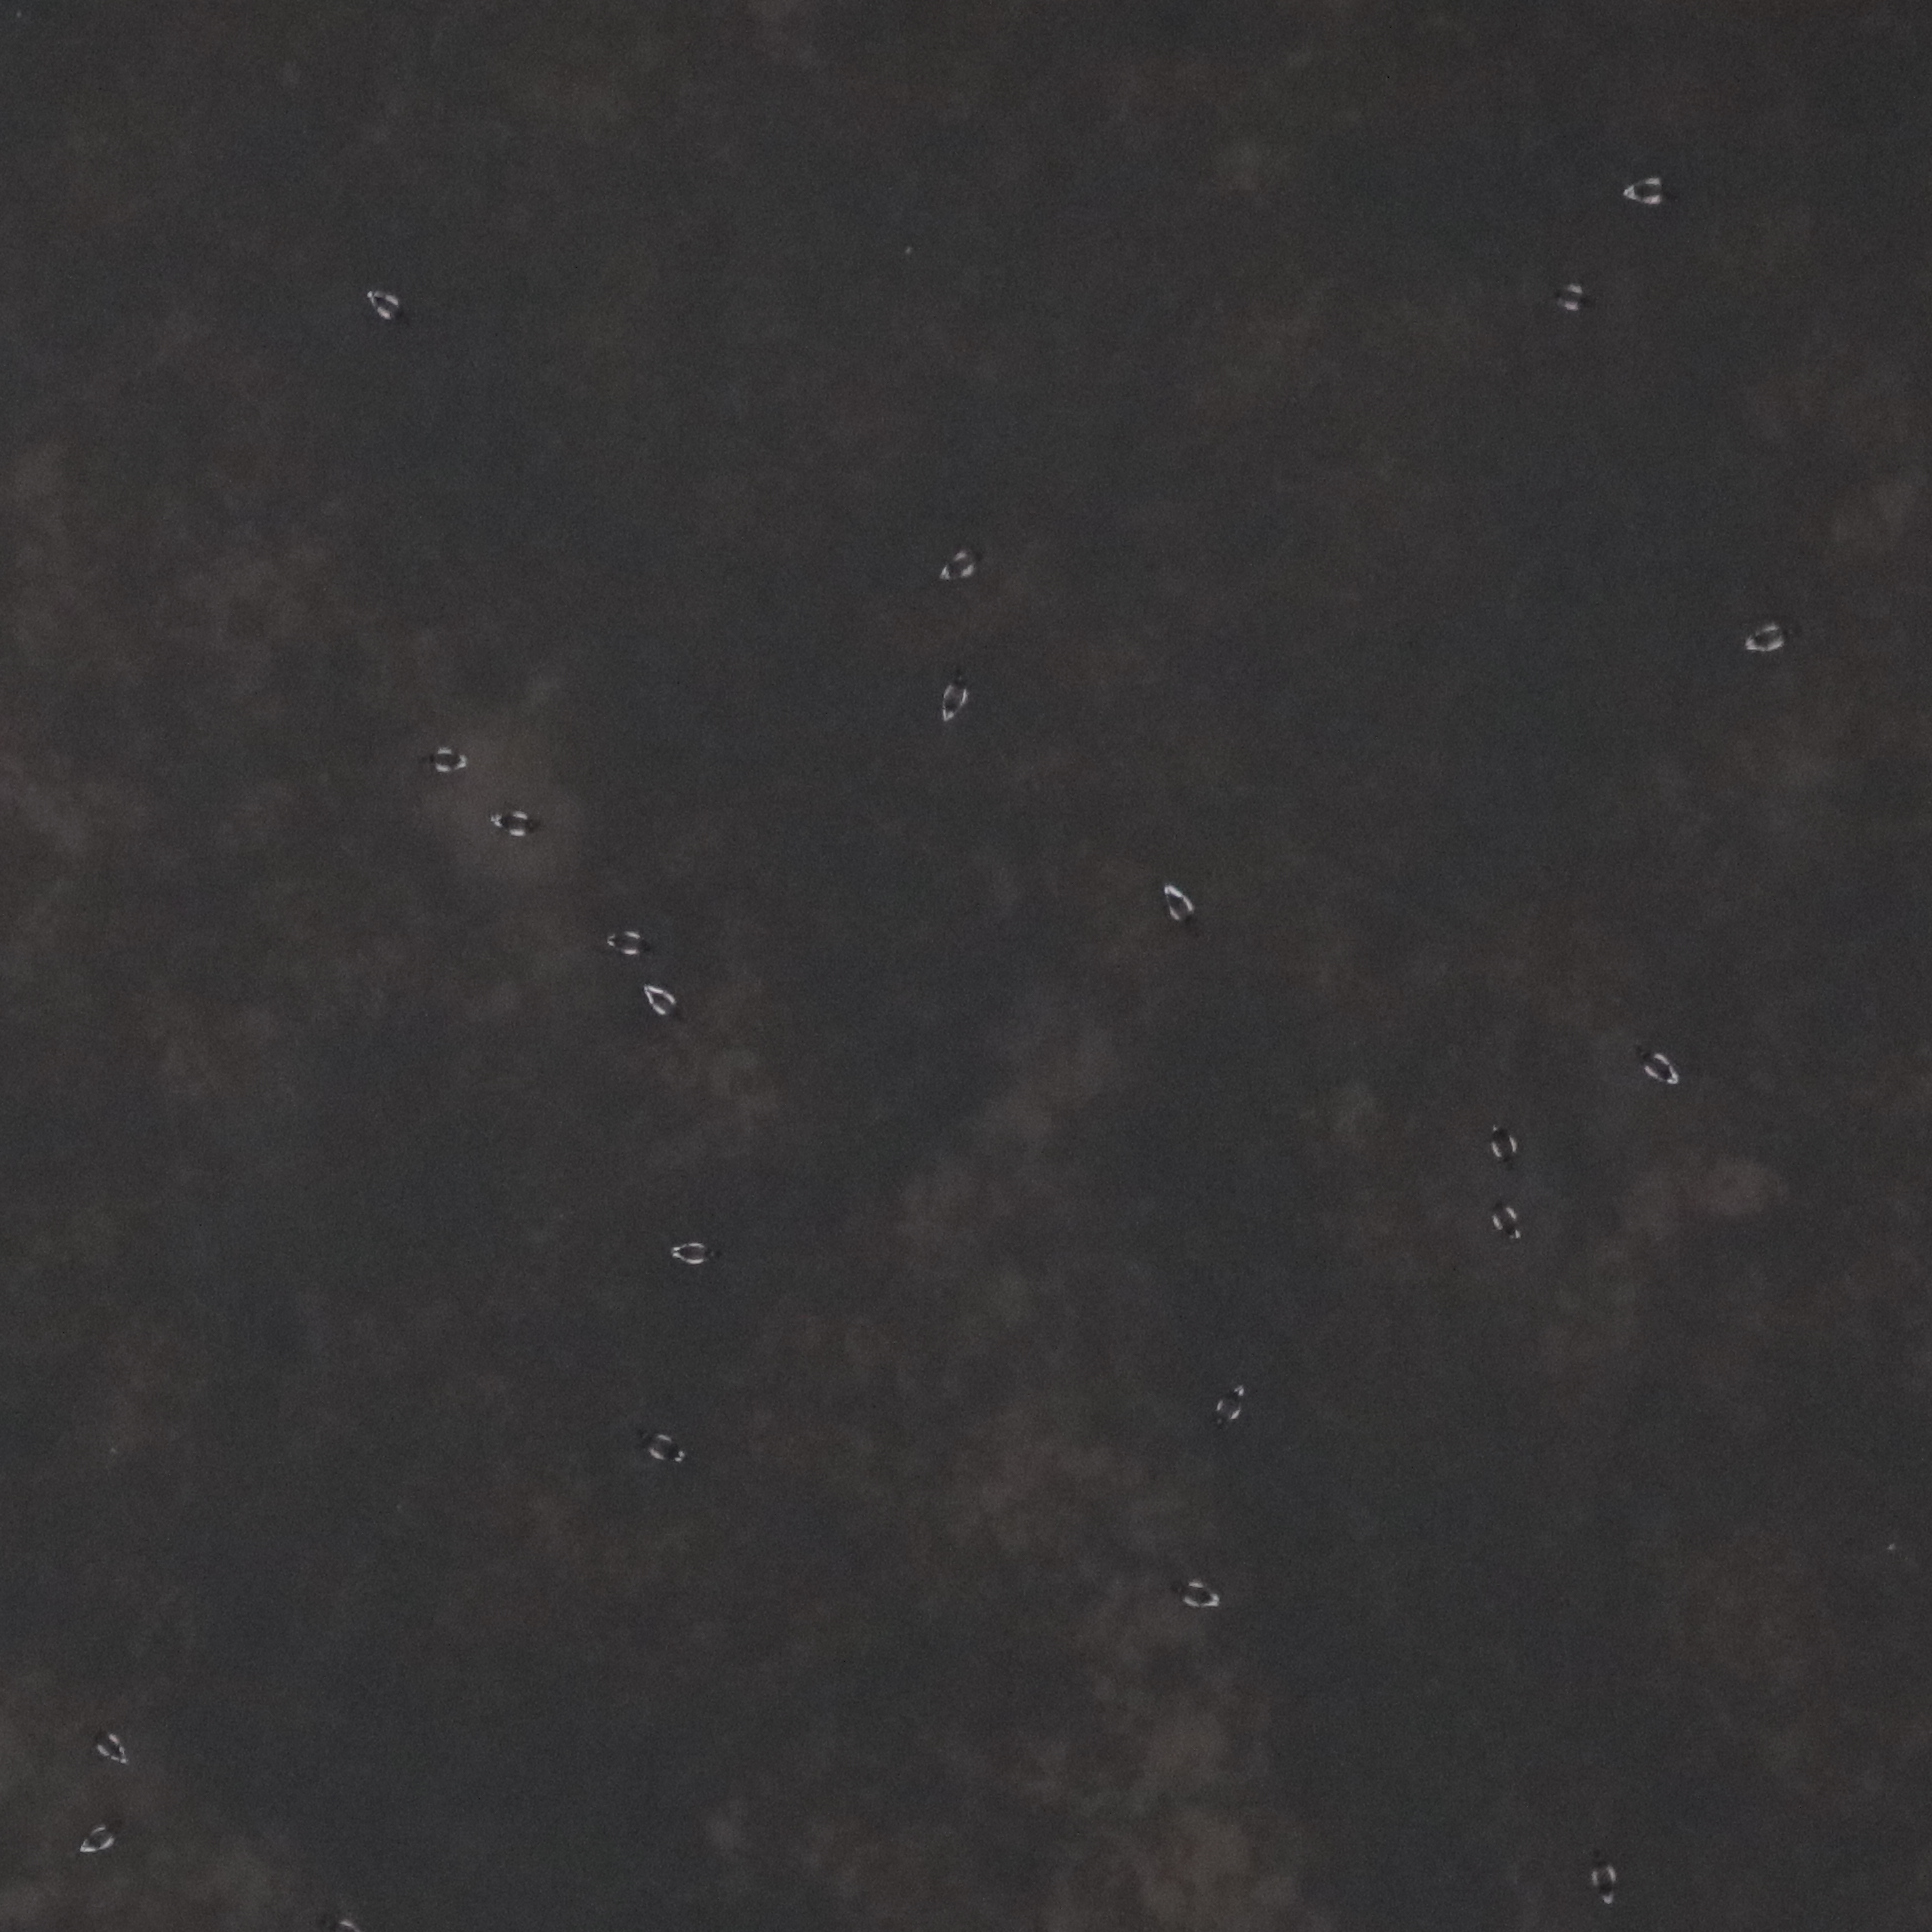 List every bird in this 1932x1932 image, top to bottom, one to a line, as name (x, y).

brant (1648, 192)
brant (1570, 299)
brant (385, 305)
brant (960, 566)
brant (1768, 640)
brant (955, 700)
brant (447, 761)
brant (516, 824)
brant (1179, 907)
brant (630, 944)
brant (662, 1002)
brant (1658, 1067)
brant (1503, 1146)
brant (1506, 1221)
brant (695, 1252)
brant (1231, 1405)
brant (663, 1447)
brant (1197, 1594)
brant (111, 1746)
brant (100, 1838)
brant (1603, 1878)